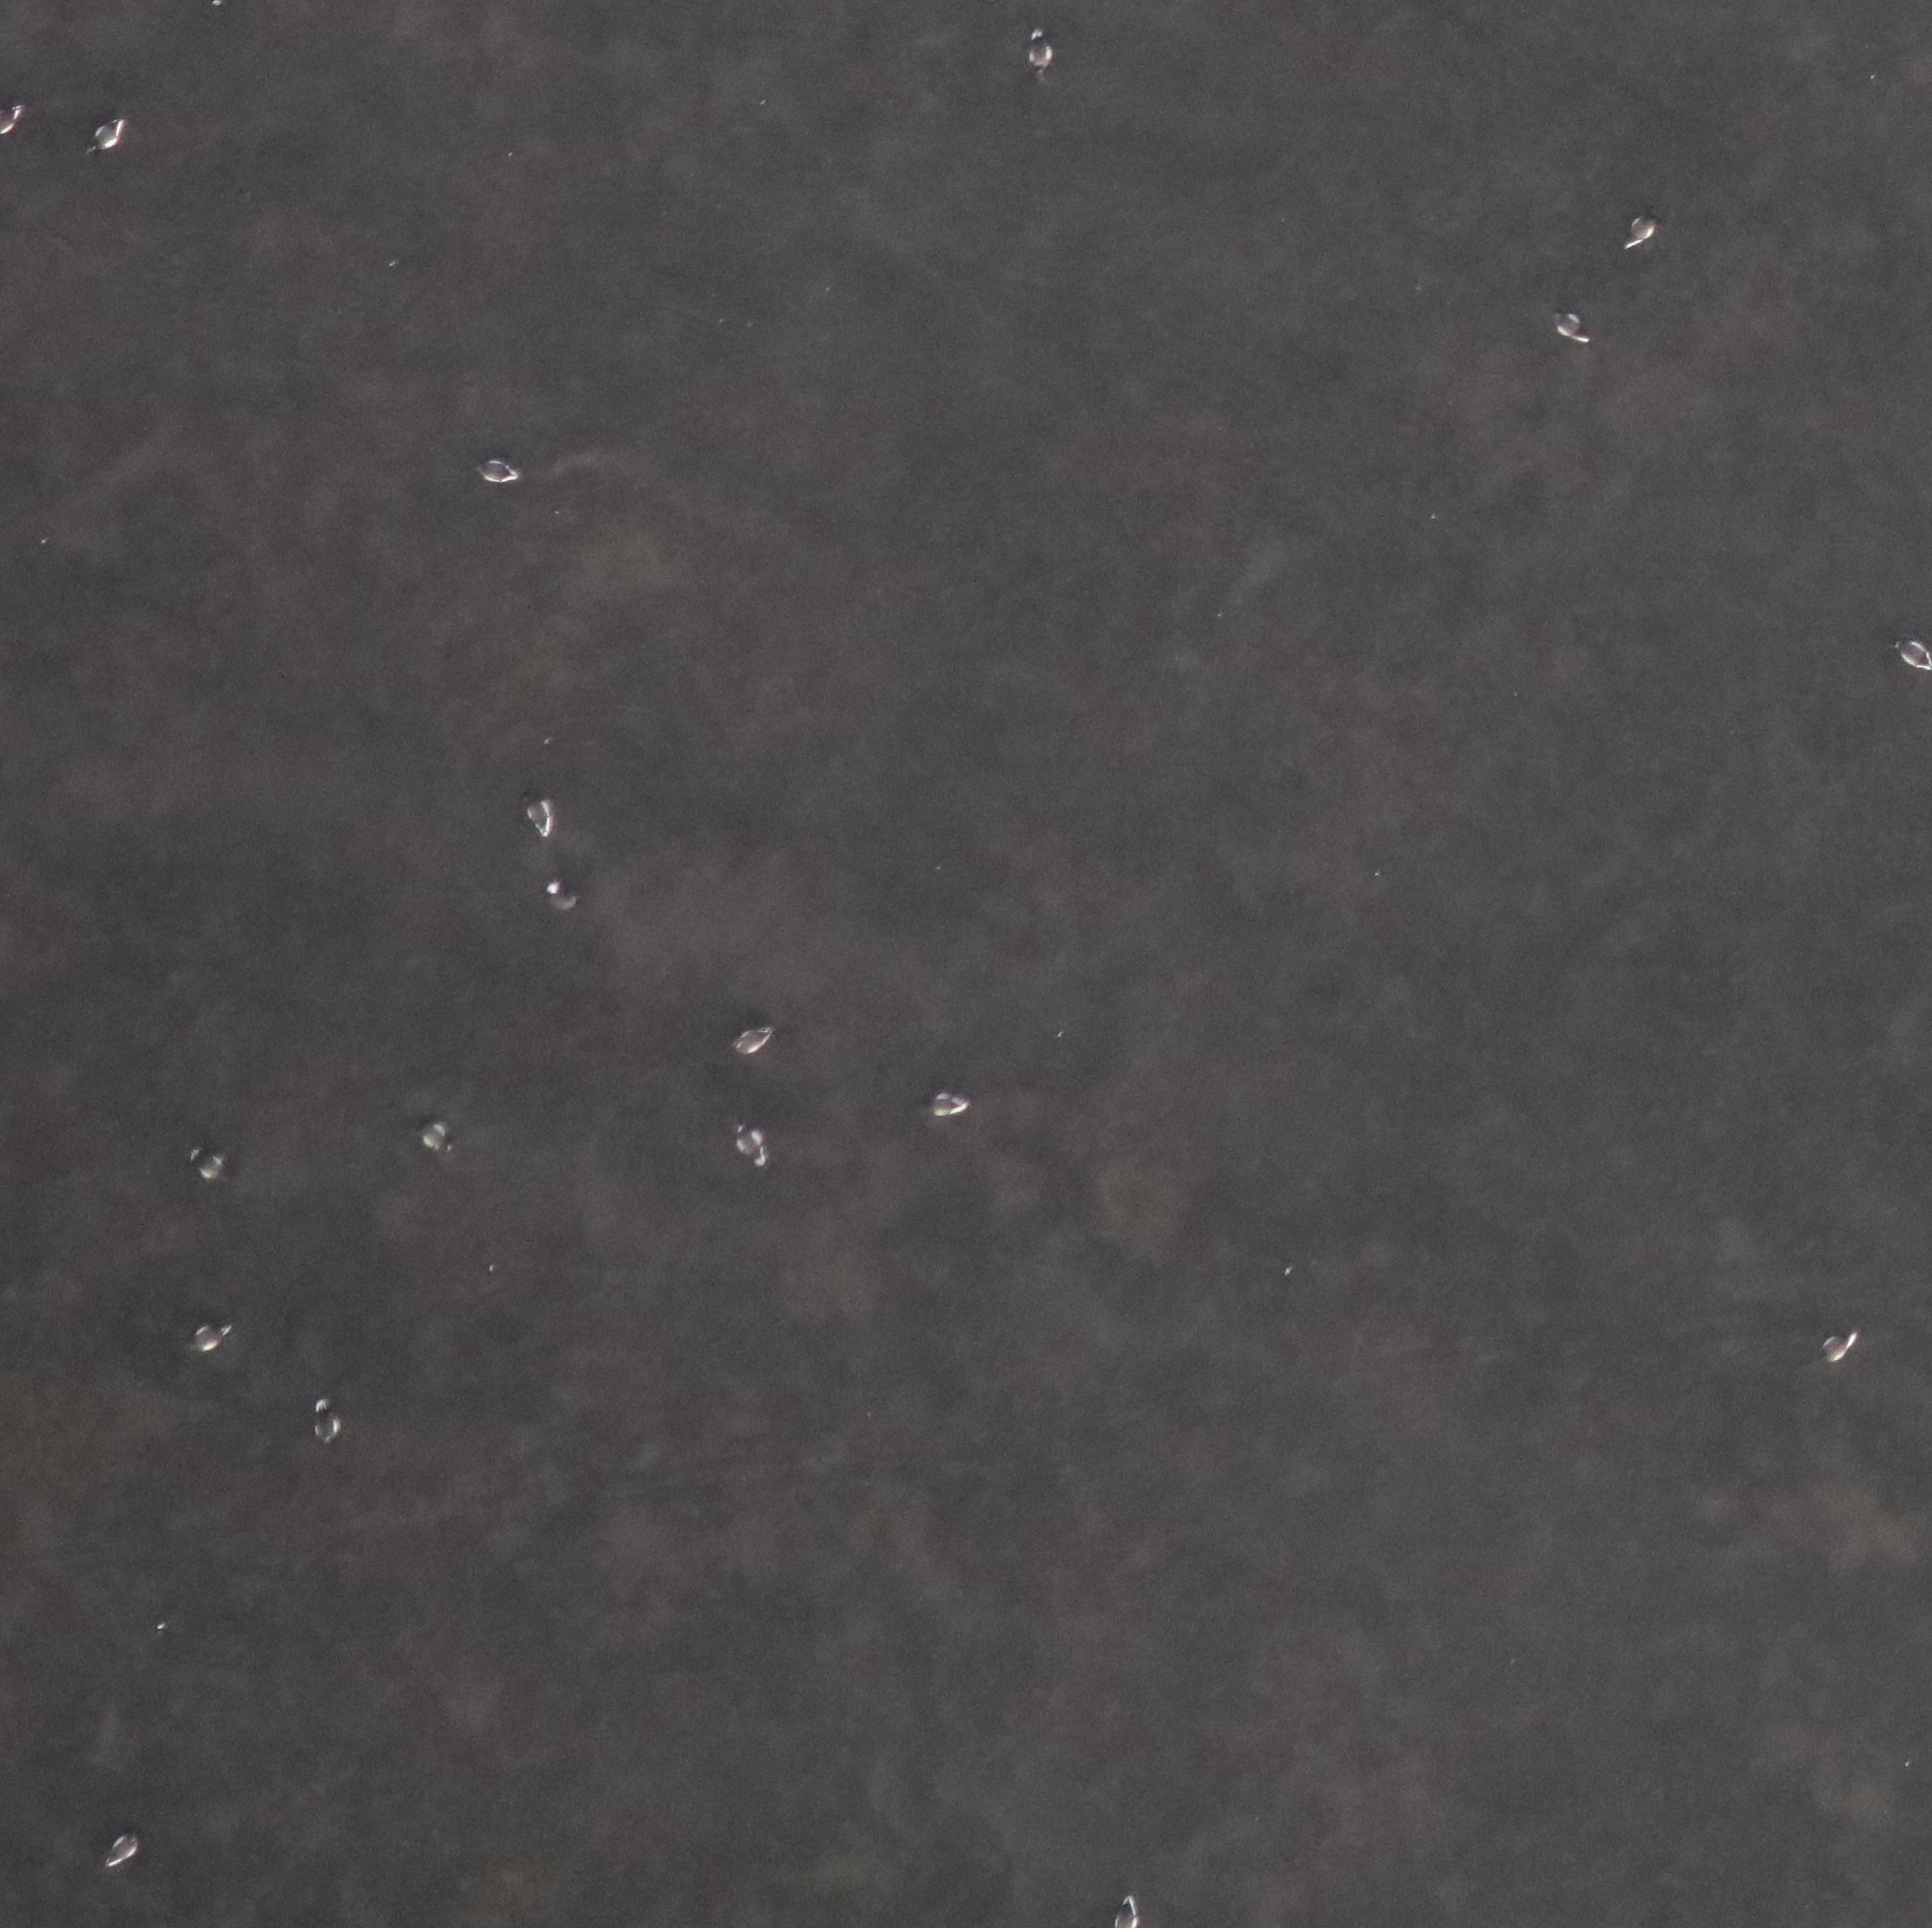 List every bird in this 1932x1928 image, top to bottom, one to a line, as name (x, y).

brant (1039, 53)
brant (4, 116)
brant (108, 134)
brant (1642, 231)
brant (1571, 328)
brant (497, 471)
brant (1915, 653)
brant (542, 815)
brant (562, 895)
brant (755, 1040)
brant (946, 1105)
brant (437, 1138)
brant (749, 1143)
brant (210, 1165)
brant (211, 1338)
brant (1838, 1346)
brant (327, 1421)
brant (124, 1850)
brant (1124, 1918)